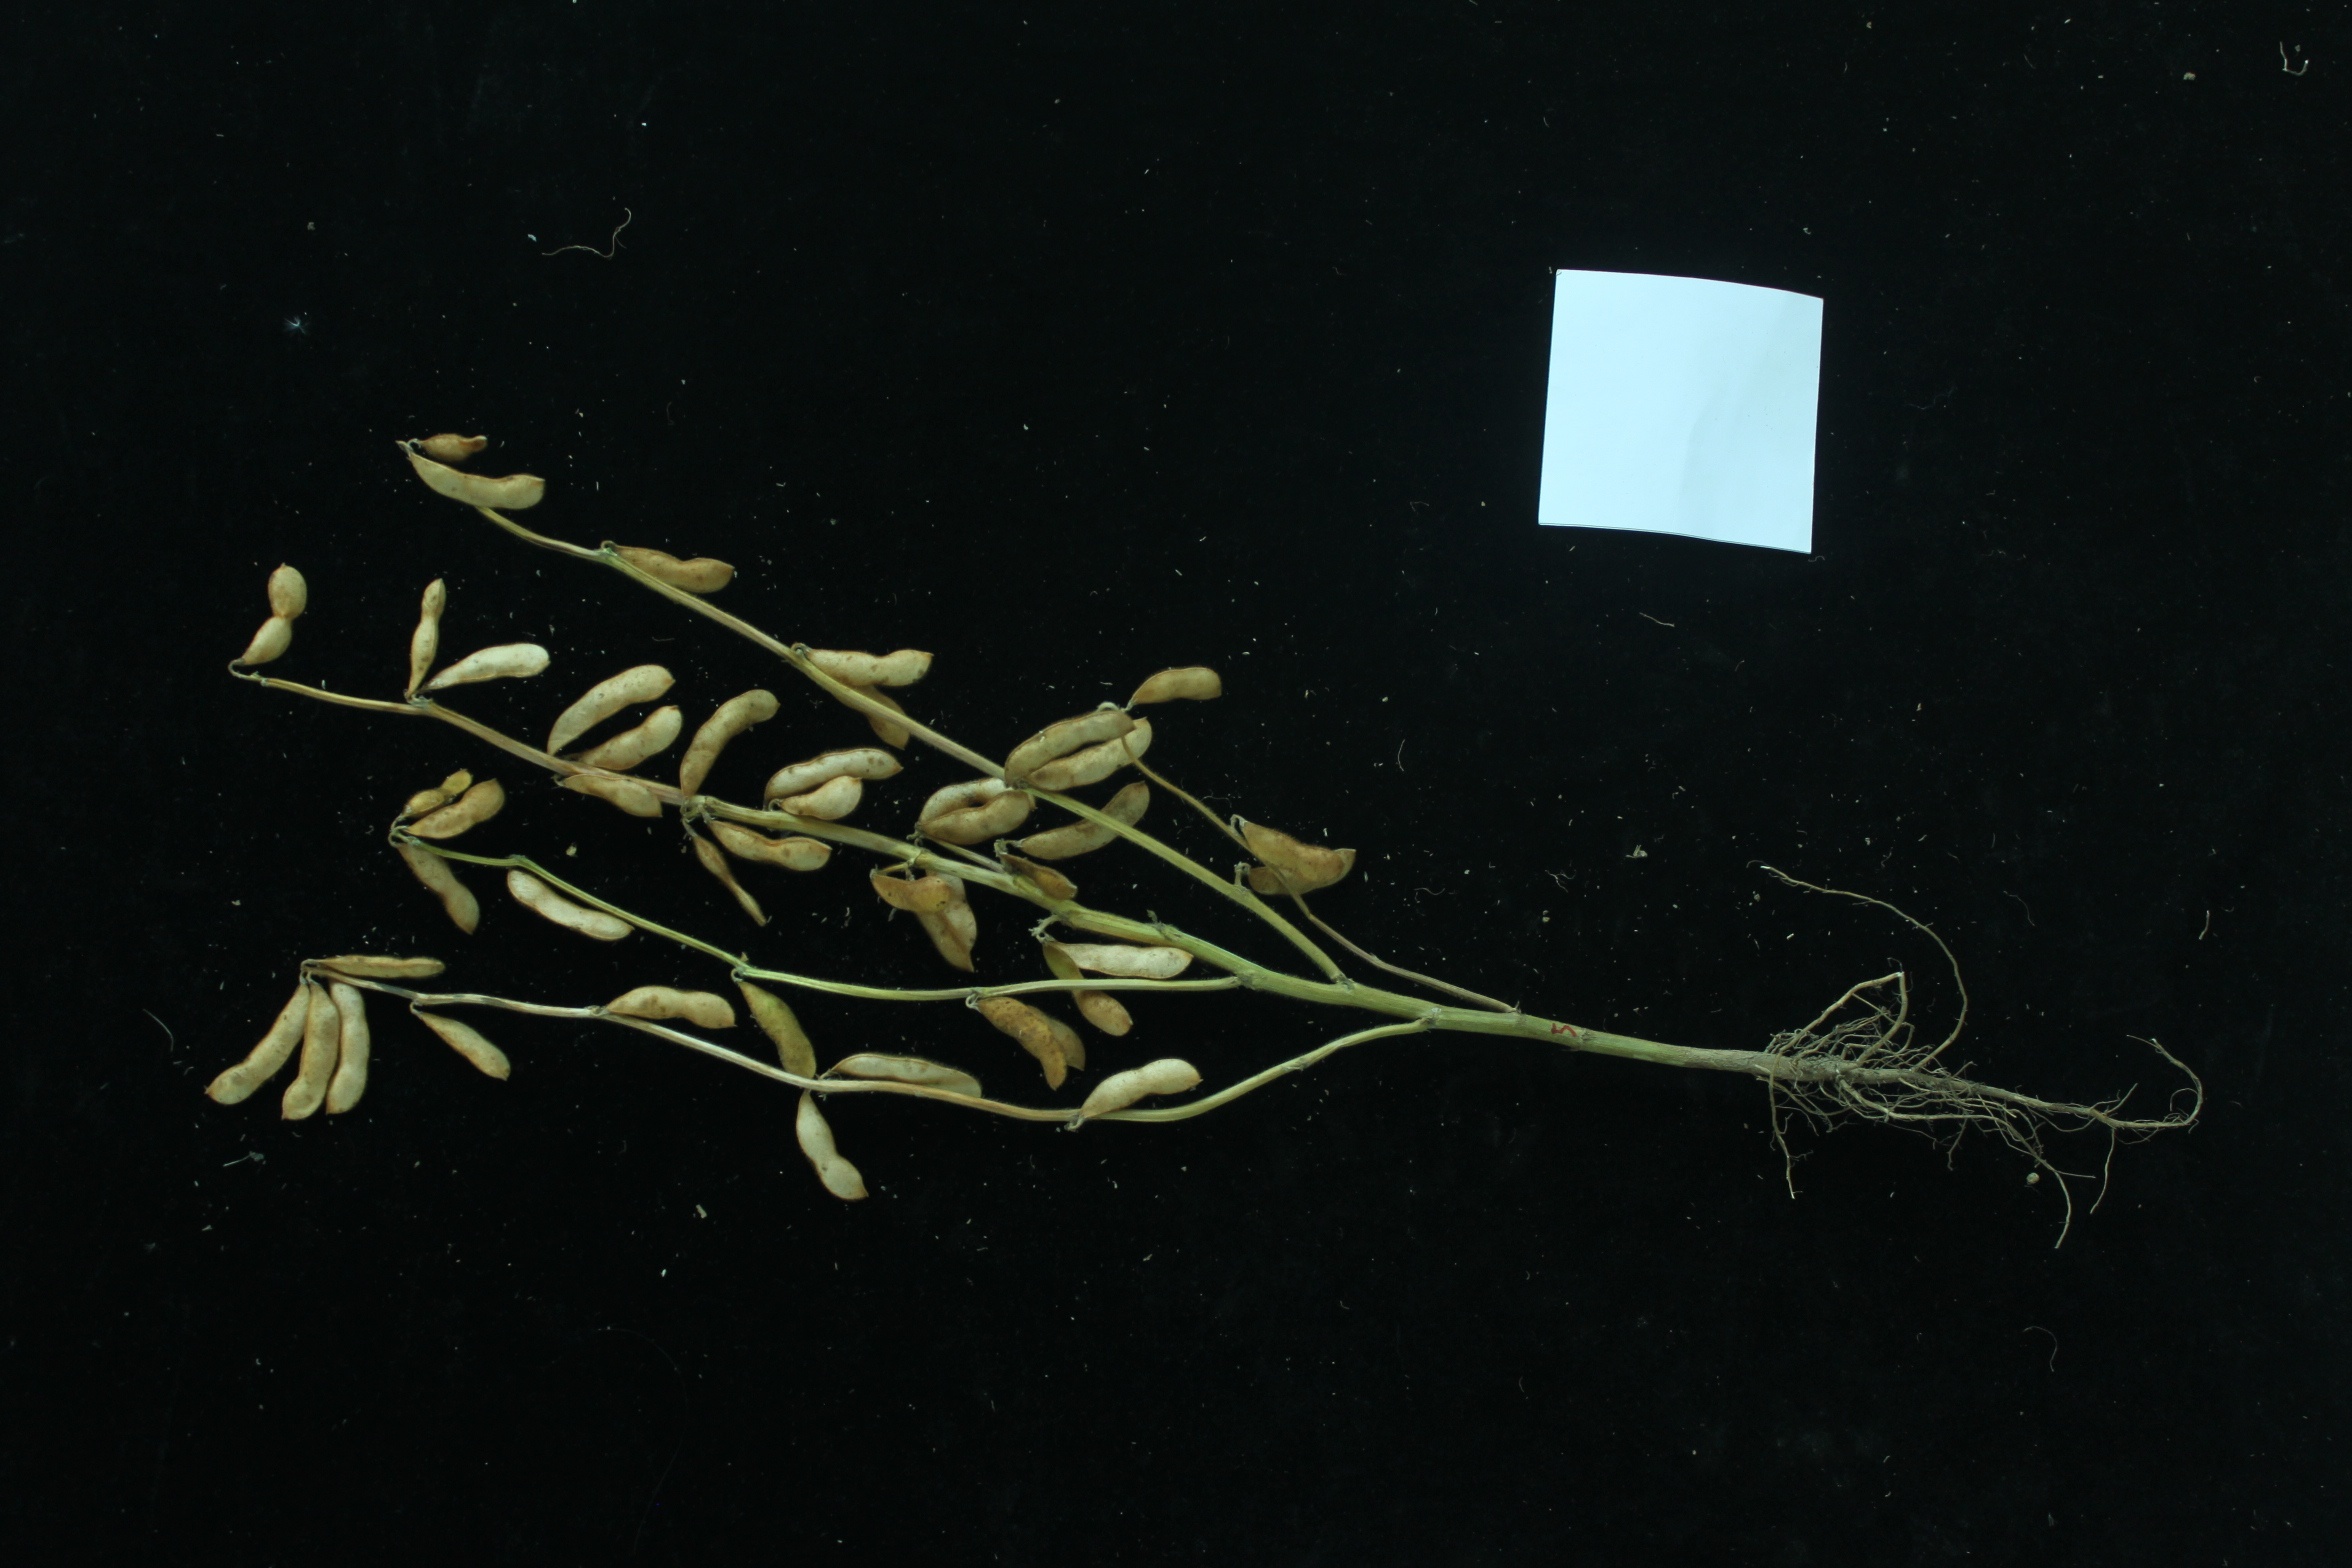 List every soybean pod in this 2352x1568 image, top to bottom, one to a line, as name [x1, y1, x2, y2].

soybean pod [418, 434, 486, 462]
soybean pod [416, 456, 542, 510]
soybean pod [617, 547, 730, 592]
soybean pod [247, 566, 305, 661]
soybean pod [410, 579, 446, 690]
soybean pod [425, 642, 548, 691]
soybean pod [800, 647, 909, 750]
soybean pod [810, 649, 928, 689]
soybean pod [551, 666, 672, 751]
soybean pod [1131, 668, 1220, 704]
soybean pod [679, 690, 777, 797]
soybean pod [578, 705, 681, 771]
soybean pod [1002, 711, 1136, 785]
soybean pod [1029, 717, 1153, 791]
soybean pod [765, 749, 901, 798]
soybean pod [401, 769, 472, 817]
soybean pod [558, 775, 662, 817]
soybean pod [769, 776, 863, 824]
soybean pod [918, 779, 1012, 825]
soybean pod [1018, 782, 1148, 859]
soybean pod [407, 784, 504, 839]
soybean pod [924, 792, 1029, 843]
soybean pod [1241, 819, 1347, 881]
soybean pod [712, 820, 830, 871]
soybean pod [685, 828, 766, 925]
soybean pod [391, 844, 479, 932]
soybean pod [1249, 848, 1354, 896]
soybean pod [1002, 854, 1076, 902]
soybean pod [871, 871, 960, 914]
soybean pod [508, 872, 630, 942]
soybean pod [909, 874, 972, 970]
soybean pod [921, 875, 975, 956]
soybean pod [1041, 935, 1130, 1038]
soybean pod [1048, 941, 1192, 980]
soybean pod [302, 956, 444, 979]
soybean pod [282, 980, 339, 1120]
soybean pod [326, 983, 368, 1114]
soybean pod [742, 983, 814, 1088]
soybean pod [206, 985, 311, 1105]
soybean pod [604, 986, 734, 1028]
soybean pod [975, 998, 1083, 1068]
soybean pod [970, 1003, 1065, 1089]
soybean pod [414, 1011, 508, 1080]
soybean pod [837, 1055, 980, 1101]
soybean pod [1078, 1059, 1201, 1123]
soybean pod [796, 1095, 864, 1200]